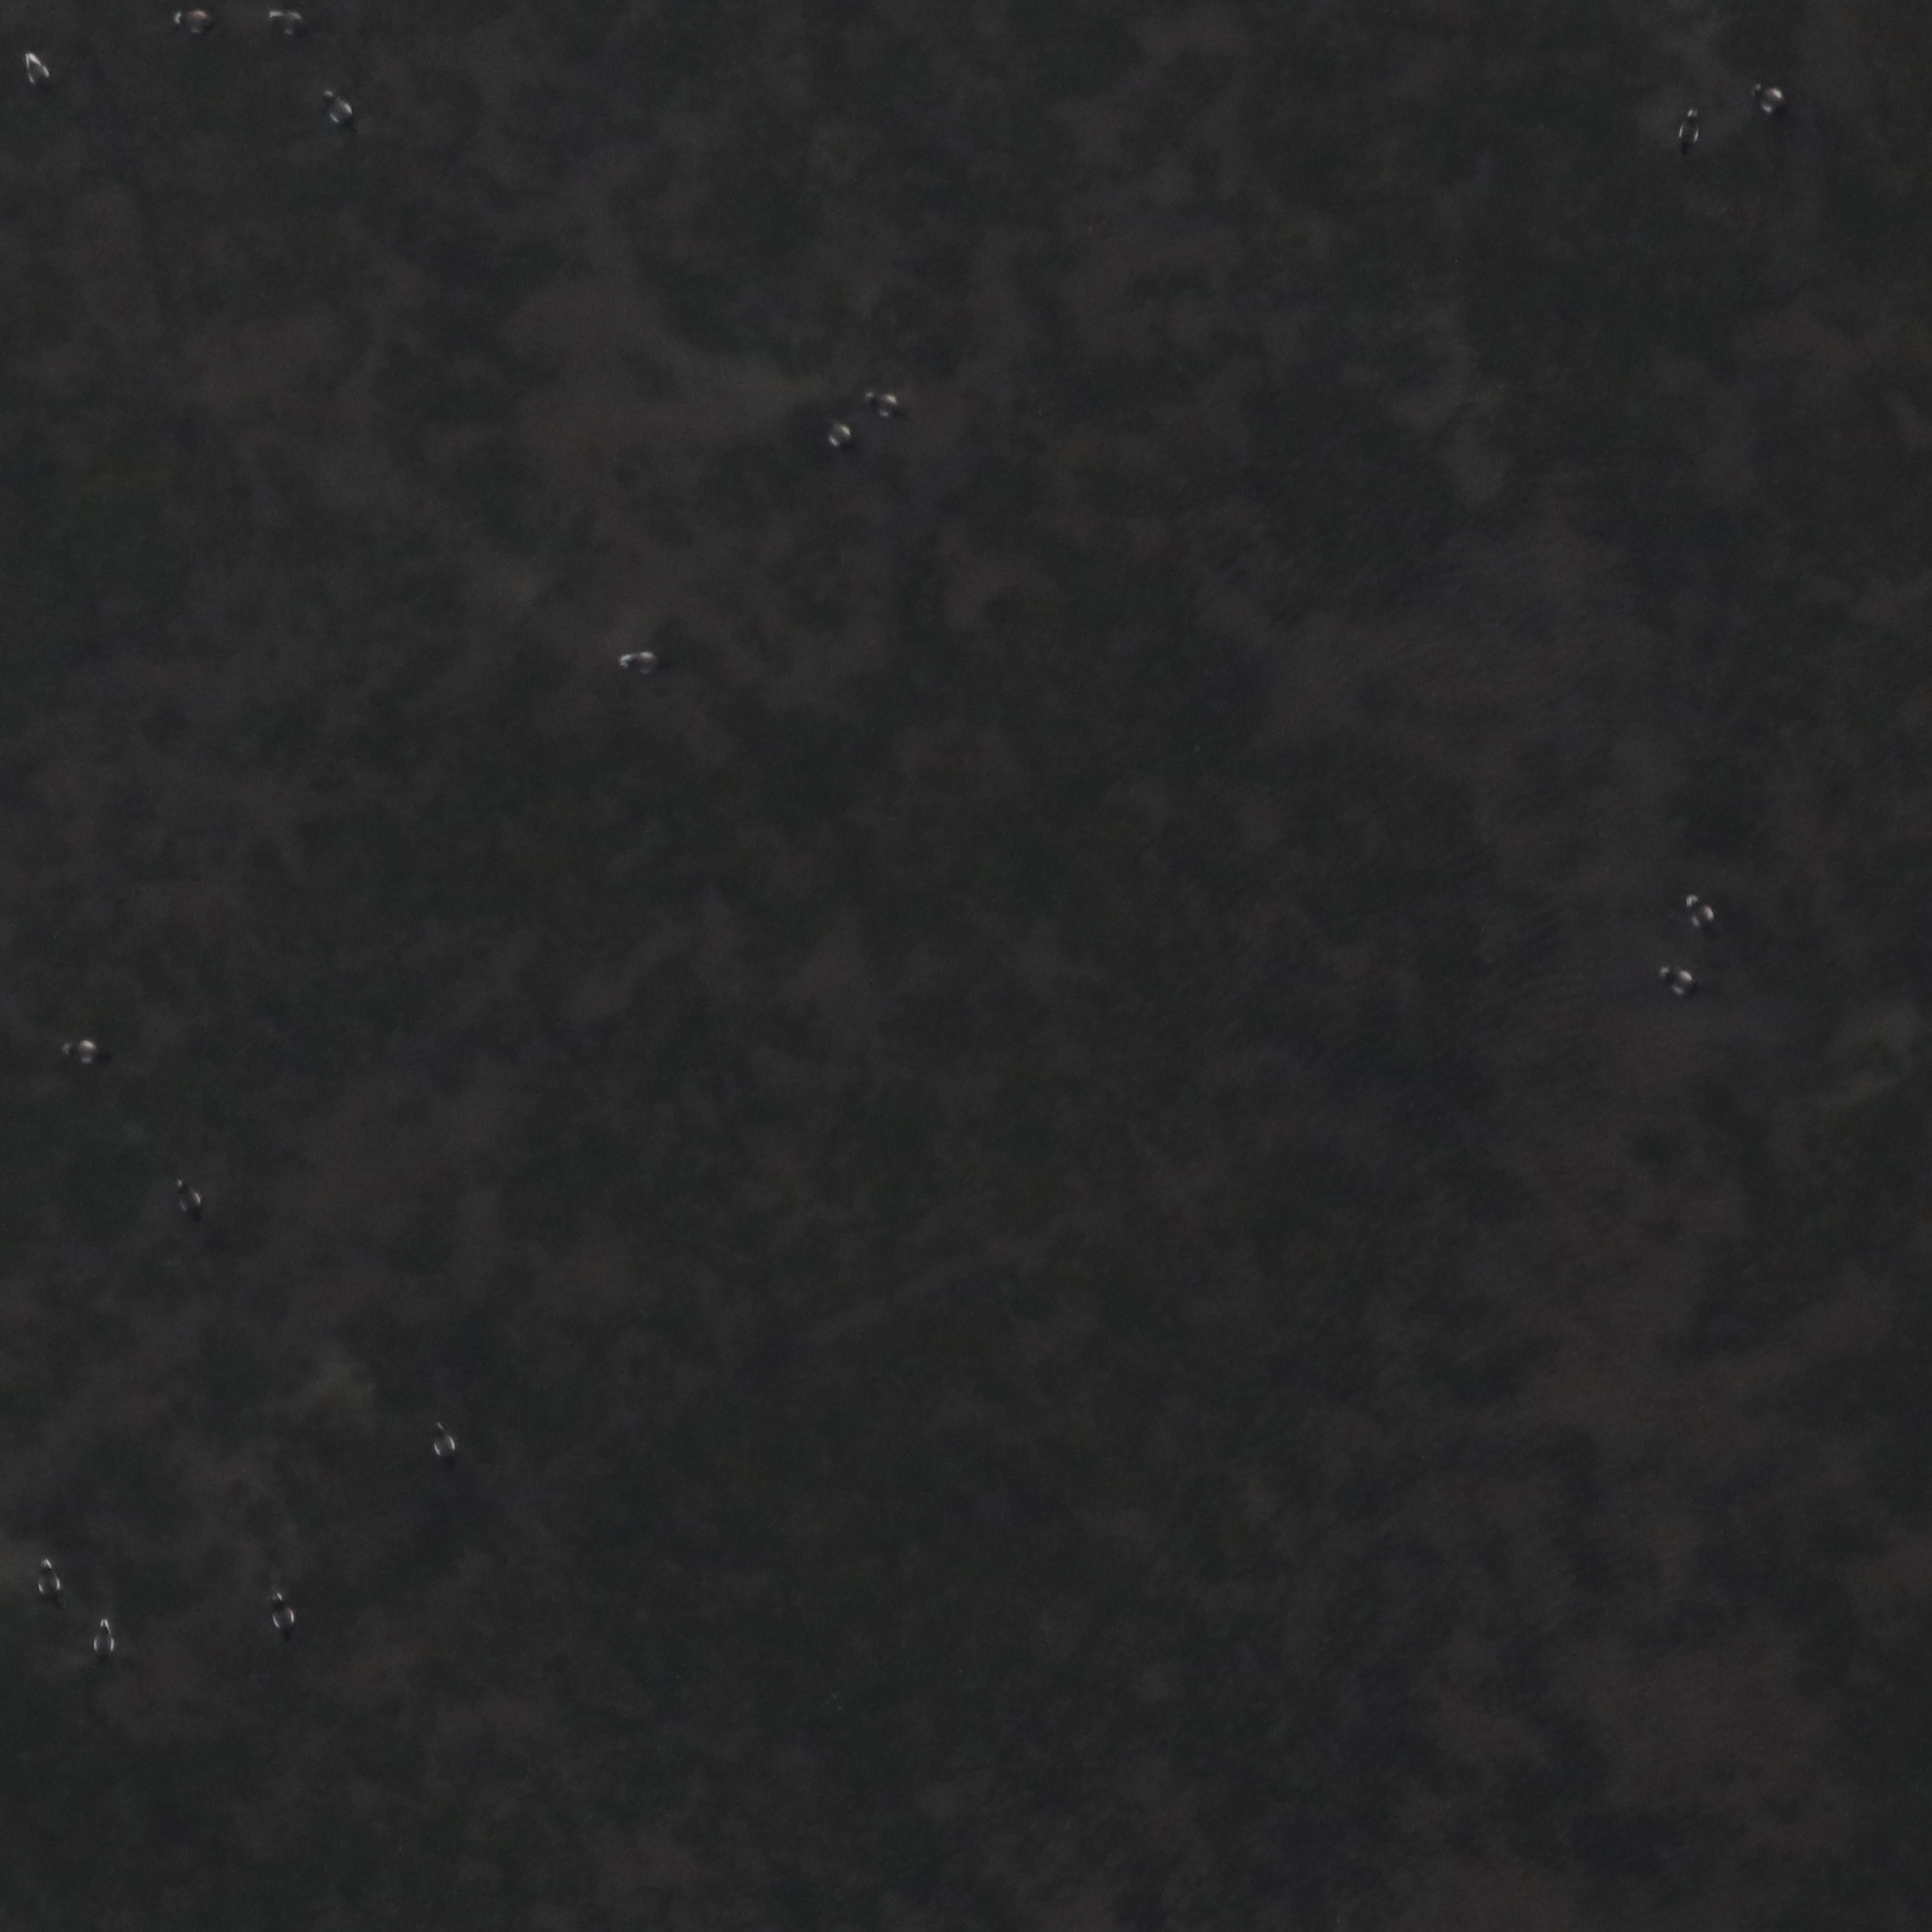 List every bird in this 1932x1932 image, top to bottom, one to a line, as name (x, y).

brant (195, 19)
brant (288, 21)
brant (37, 67)
brant (1768, 98)
brant (338, 107)
brant (1687, 133)
brant (883, 404)
brant (838, 433)
brant (637, 664)
brant (1699, 913)
brant (1679, 979)
brant (84, 1052)
brant (190, 1199)
brant (442, 1443)
brant (49, 1582)
brant (283, 1614)
brant (103, 1640)